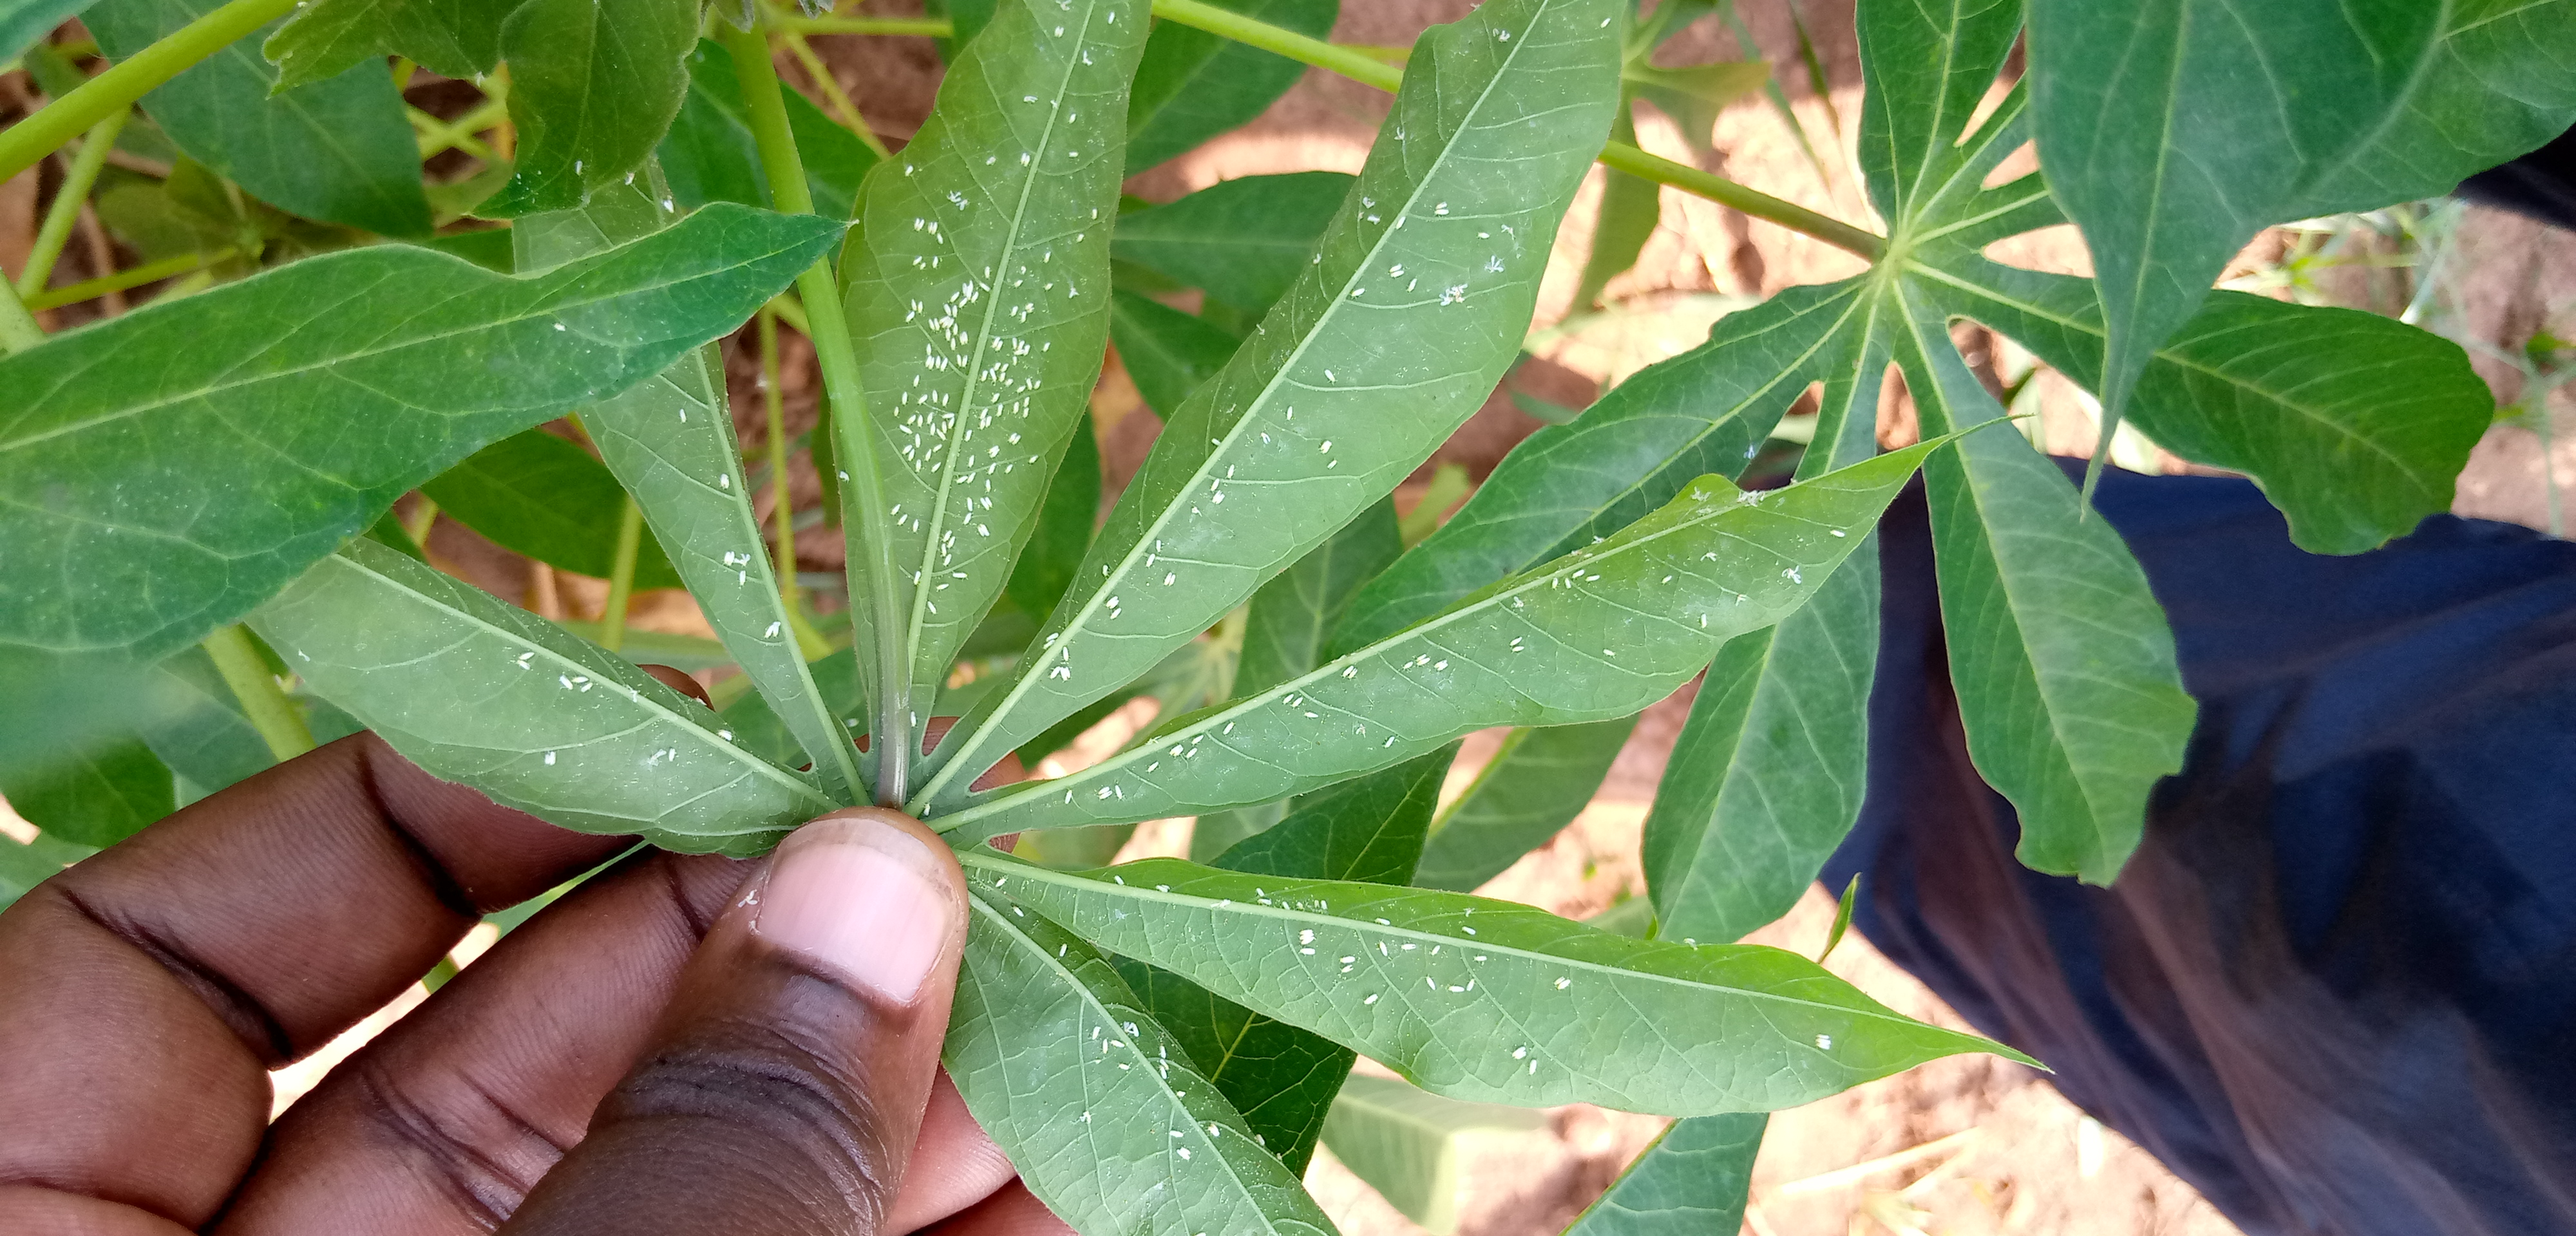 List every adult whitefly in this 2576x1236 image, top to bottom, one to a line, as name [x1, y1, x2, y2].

whitefly [1054, 1, 1072, 12]
whitefly [1107, 10, 1116, 26]
whitefly [1598, 17, 1611, 30]
whitefly [1054, 26, 1061, 38]
whitefly [1058, 27, 1065, 39]
whitefly [1497, 28, 1511, 44]
whitefly [1081, 48, 1095, 68]
whitefly [473, 68, 486, 88]
whitefly [1022, 94, 1037, 104]
whitefly [1048, 98, 1057, 110]
whitefly [1068, 111, 1078, 125]
whitefly [1392, 126, 1407, 142]
whitefly [1066, 150, 1081, 159]
whitefly [1020, 151, 1026, 164]
whitefly [1025, 154, 1031, 167]
whitefly [983, 154, 996, 167]
whitefly [574, 158, 583, 177]
whitefly [901, 162, 915, 178]
whitefly [623, 171, 636, 187]
whitefly [945, 189, 961, 203]
whitefly [1360, 195, 1377, 209]
whitefly [661, 197, 679, 216]
whitefly [955, 199, 969, 213]
whitefly [1435, 200, 1449, 208]
whitefly [1090, 207, 1100, 221]
whitefly [1434, 209, 1450, 216]
whitefly [1365, 214, 1381, 226]
whitefly [913, 218, 920, 230]
whitefly [917, 219, 925, 232]
whitefly [927, 221, 933, 234]
whitefly [932, 221, 938, 234]
whitefly [1500, 222, 1517, 241]
whitefly [1476, 230, 1491, 241]
whitefly [936, 232, 945, 245]
whitefly [1075, 232, 1086, 244]
whitefly [1043, 248, 1052, 264]
whitefly [1481, 252, 1506, 276]
whitefly [1310, 252, 1323, 266]
whitefly [911, 254, 923, 267]
whitefly [931, 254, 940, 270]
whitefly [919, 261, 928, 272]
whitefly [1388, 261, 1403, 274]
whitefly [1019, 265, 1027, 276]
whitefly [983, 265, 992, 280]
whitefly [1390, 270, 1405, 281]
whitefly [1406, 276, 1419, 294]
whitefly [1012, 277, 1024, 291]
whitefly [967, 278, 972, 297]
whitefly [978, 281, 991, 294]
whitefly [1043, 281, 1054, 292]
whitefly [961, 281, 968, 297]
whitefly [1457, 283, 1469, 295]
whitefly [1350, 284, 1366, 299]
whitefly [1066, 285, 1081, 299]
whitefly [1450, 285, 1461, 296]
whitefly [1437, 287, 1454, 307]
whitefly [950, 290, 961, 303]
whitefly [971, 292, 979, 305]
whitefly [1455, 294, 1465, 304]
whitefly [959, 297, 968, 308]
whitefly [911, 298, 917, 312]
whitefly [918, 301, 923, 315]
whitefly [1024, 301, 1036, 315]
whitefly [943, 303, 951, 315]
whitefly [952, 304, 958, 318]
whitefly [1009, 304, 1019, 318]
whitefly [1019, 310, 1028, 324]
whitefly [907, 311, 915, 323]
whitefly [940, 315, 949, 325]
whitefly [934, 317, 940, 332]
whitefly [927, 318, 934, 331]
whitefly [947, 319, 954, 328]
whitefly [552, 320, 566, 333]
whitefly [953, 322, 958, 336]
whitefly [945, 328, 951, 342]
whitefly [963, 331, 969, 345]
whitefly [960, 332, 964, 346]
whitefly [950, 337, 956, 351]
whitefly [992, 337, 1001, 348]
whitefly [1012, 337, 1017, 350]
whitefly [996, 340, 1004, 352]
whitefly [1018, 340, 1025, 351]
whitefly [1041, 341, 1052, 354]
whitefly [925, 342, 932, 356]
whitefly [1024, 344, 1031, 356]
whitefly [1013, 350, 1025, 355]
whitefly [956, 353, 961, 368]
whitefly [961, 353, 969, 368]
whitefly [935, 355, 941, 370]
whitefly [925, 355, 932, 368]
whitefly [929, 357, 935, 370]
whitefly [941, 357, 949, 371]
whitefly [994, 361, 1001, 371]
whitefly [1001, 362, 1010, 372]
whitefly [1320, 367, 1338, 385]
whitefly [989, 368, 998, 383]
whitefly [981, 370, 989, 382]
whitefly [999, 372, 1007, 384]
whitefly [913, 373, 920, 389]
whitefly [1006, 377, 1015, 387]
whitefly [1025, 377, 1034, 391]
whitefly [1033, 379, 1044, 391]
whitefly [1017, 384, 1027, 395]
whitefly [931, 389, 938, 404]
whitefly [902, 390, 908, 406]
whitefly [916, 391, 928, 405]
whitefly [942, 391, 950, 407]
whitefly [992, 392, 999, 404]
whitefly [1022, 395, 1030, 407]
whitefly [1011, 398, 1019, 416]
whitefly [996, 402, 1003, 418]
whitefly [893, 404, 900, 418]
whitefly [1285, 404, 1295, 422]
whitefly [1023, 406, 1030, 418]
whitefly [678, 406, 688, 425]
whitefly [980, 407, 989, 419]
whitefly [927, 409, 934, 425]
whitefly [938, 411, 956, 418]
whitefly [916, 413, 924, 428]
whitefly [907, 413, 917, 426]
whitefly [947, 415, 955, 429]
whitefly [986, 415, 993, 427]
whitefly [980, 418, 987, 431]
whitefly [942, 420, 948, 434]
whitefly [929, 422, 936, 436]
whitefly [897, 423, 913, 435]
whitefly [963, 427, 973, 444]
whitefly [936, 428, 947, 442]
whitefly [1259, 431, 1271, 445]
whitefly [1007, 432, 1018, 444]
whitefly [913, 433, 922, 450]
whitefly [1011, 435, 1021, 447]
whitefly [1209, 437, 1222, 445]
whitefly [1320, 438, 1335, 456]
whitefly [1741, 442, 1756, 461]
whitefly [902, 443, 913, 456]
whitefly [933, 443, 944, 453]
whitefly [989, 445, 999, 454]
whitefly [925, 448, 932, 463]
whitefly [990, 448, 1000, 459]
whitefly [907, 449, 914, 462]
whitefly [967, 453, 974, 470]
whitefly [1028, 454, 1041, 465]
whitefly [914, 457, 922, 473]
whitefly [1324, 457, 1341, 472]
whitefly [932, 462, 942, 474]
whitefly [1004, 463, 1014, 475]
whitefly [1226, 464, 1235, 479]
whitefly [838, 469, 852, 485]
whitefly [968, 471, 977, 484]
whitefly [719, 472, 730, 491]
whitefly [956, 475, 968, 485]
whitefly [985, 478, 992, 493]
whitefly [1210, 478, 1220, 492]
whitefly [1690, 485, 1712, 502]
whitefly [1748, 487, 1758, 501]
whitefly [1734, 487, 1748, 503]
whitefly [1212, 490, 1222, 505]
whitefly [1216, 493, 1226, 505]
whitefly [965, 495, 975, 512]
whitefly [985, 496, 993, 509]
whitefly [980, 497, 990, 511]
whitefly [888, 501, 902, 518]
whitefly [1189, 505, 1202, 516]
whitefly [896, 512, 909, 528]
whitefly [963, 512, 973, 527]
whitefly [911, 517, 920, 534]
whitefly [980, 523, 990, 538]
whitefly [978, 525, 985, 537]
whitefly [1829, 529, 1845, 539]
whitefly [943, 529, 953, 542]
whitefly [1589, 533, 1605, 545]
whitefly [948, 535, 956, 548]
whitefly [1155, 538, 1162, 554]
whitefly [940, 542, 949, 558]
whitefly [1699, 550, 1718, 564]
whitefly [723, 551, 731, 565]
whitefly [730, 551, 737, 568]
whitefly [735, 552, 752, 568]
whitefly [943, 552, 952, 568]
whitefly [1146, 552, 1157, 568]
whitefly [1101, 563, 1110, 577]
whitefly [1780, 564, 1803, 585]
whitefly [1570, 568, 1585, 579]
whitefly [738, 570, 747, 587]
whitefly [912, 570, 922, 587]
whitefly [951, 570, 970, 581]
whitefly [1164, 571, 1173, 585]
whitefly [1582, 572, 1602, 585]
whitefly [1170, 573, 1177, 586]
whitefly [1658, 573, 1672, 586]
whitefly [1550, 574, 1560, 593]
whitefly [1563, 576, 1573, 591]
whitefly [935, 582, 951, 593]
whitefly [1510, 593, 1525, 610]
whitefly [1106, 595, 1119, 608]
whitefly [1110, 599, 1119, 609]
whitefly [927, 600, 938, 615]
whitefly [1110, 607, 1122, 620]
whitefly [1698, 610, 1710, 630]
whitefly [773, 619, 781, 639]
whitefly [764, 624, 773, 641]
whitefly [1046, 632, 1059, 641]
whitefly [1509, 635, 1523, 646]
whitefly [1044, 639, 1056, 651]
whitefly [1061, 644, 1070, 662]
whitefly [1511, 645, 1526, 653]
whitefly [1600, 648, 1616, 659]
whitefly [519, 651, 536, 659]
whitefly [1416, 653, 1428, 662]
whitefly [1417, 657, 1431, 668]
whitefly [1434, 658, 1448, 667]
whitefly [516, 659, 531, 672]
whitefly [1402, 660, 1414, 671]
whitefly [1436, 663, 1448, 672]
whitefly [1341, 664, 1355, 679]
whitefly [1049, 666, 1061, 680]
whitefly [1060, 666, 1067, 682]
whitefly [1066, 667, 1072, 680]
whitefly [1349, 667, 1359, 680]
whitefly [559, 673, 573, 691]
whitefly [572, 676, 590, 684]
whitefly [580, 682, 594, 692]
whitefly [1283, 692, 1295, 705]
whitefly [693, 695, 708, 707]
whitefly [1293, 696, 1304, 709]
whitefly [909, 709, 918, 729]
whitefly [1302, 710, 1320, 719]
whitefly [1221, 720, 1236, 736]
whitefly [717, 729, 733, 742]
whitefly [1191, 733, 1204, 745]
whitefly [1382, 733, 1396, 749]
whitefly [1143, 734, 1163, 747]
whitefly [1169, 744, 1181, 754]
whitefly [667, 745, 678, 763]
whitefly [1173, 746, 1184, 758]
whitefly [1185, 746, 1198, 760]
whitefly [549, 750, 557, 767]
whitefly [544, 753, 549, 765]
whitefly [1146, 760, 1160, 774]
whitefly [1114, 782, 1124, 802]
whitefly [1097, 785, 1110, 796]
whitefly [1063, 787, 1075, 807]
whitefly [1098, 789, 1113, 801]
whitefly [921, 800, 933, 817]
whitefly [994, 871, 1009, 889]
whitefly [1112, 874, 1126, 886]
whitefly [1154, 884, 1168, 894]
whitefly [1255, 886, 1265, 897]
whitefly [1219, 896, 1231, 910]
whitefly [1256, 897, 1273, 906]
whitefly [1313, 897, 1321, 910]
whitefly [1281, 899, 1291, 910]
whitefly [1320, 899, 1329, 910]
whitefly [1294, 899, 1304, 911]
whitefly [1010, 904, 1025, 919]
whitefly [1463, 906, 1477, 919]
whitefly [1373, 917, 1392, 928]
whitefly [1461, 925, 1477, 936]
whitefly [1298, 928, 1314, 934]
whitefly [1299, 933, 1315, 940]
whitefly [1681, 935, 1696, 946]
whitefly [1300, 936, 1315, 946]
whitefly [1377, 938, 1389, 959]
whitefly [1400, 941, 1417, 952]
whitefly [1057, 942, 1069, 958]
whitefly [1429, 942, 1441, 956]
whitefly [1299, 946, 1316, 956]
whitefly [1339, 953, 1357, 963]
whitefly [1472, 954, 1488, 962]
whitefly [1339, 962, 1355, 974]
whitefly [1425, 974, 1437, 993]
whitefly [1553, 975, 1566, 986]
whitefly [1465, 977, 1476, 993]
whitefly [1558, 978, 1571, 991]
whitefly [1445, 984, 1464, 994]
whitefly [1362, 992, 1379, 1005]
whitefly [1122, 1020, 1133, 1035]
whitefly [1090, 1023, 1101, 1042]
whitefly [1133, 1023, 1141, 1038]
whitefly [1815, 1033, 1830, 1038]
whitefly [1101, 1037, 1108, 1054]
whitefly [1814, 1037, 1832, 1044]
whitefly [1109, 1038, 1126, 1049]
whitefly [1815, 1042, 1831, 1052]
whitefly [1158, 1043, 1168, 1058]
whitefly [1511, 1045, 1526, 1056]
whitefly [1515, 1051, 1527, 1060]
whitefly [1527, 1056, 1539, 1077]
whitefly [1159, 1058, 1170, 1071]
whitefly [1115, 1062, 1131, 1071]
whitefly [1158, 1063, 1168, 1082]
whitefly [1175, 1089, 1188, 1099]
whitefly [1077, 1109, 1094, 1124]
whitefly [1206, 1122, 1222, 1138]
whitefly [1167, 1128, 1186, 1138]
whitefly [1255, 1132, 1266, 1147]
whitefly [1180, 1146, 1191, 1156]
whitefly [1175, 1147, 1191, 1161]
whitefly [1194, 1231, 1207, 1236]